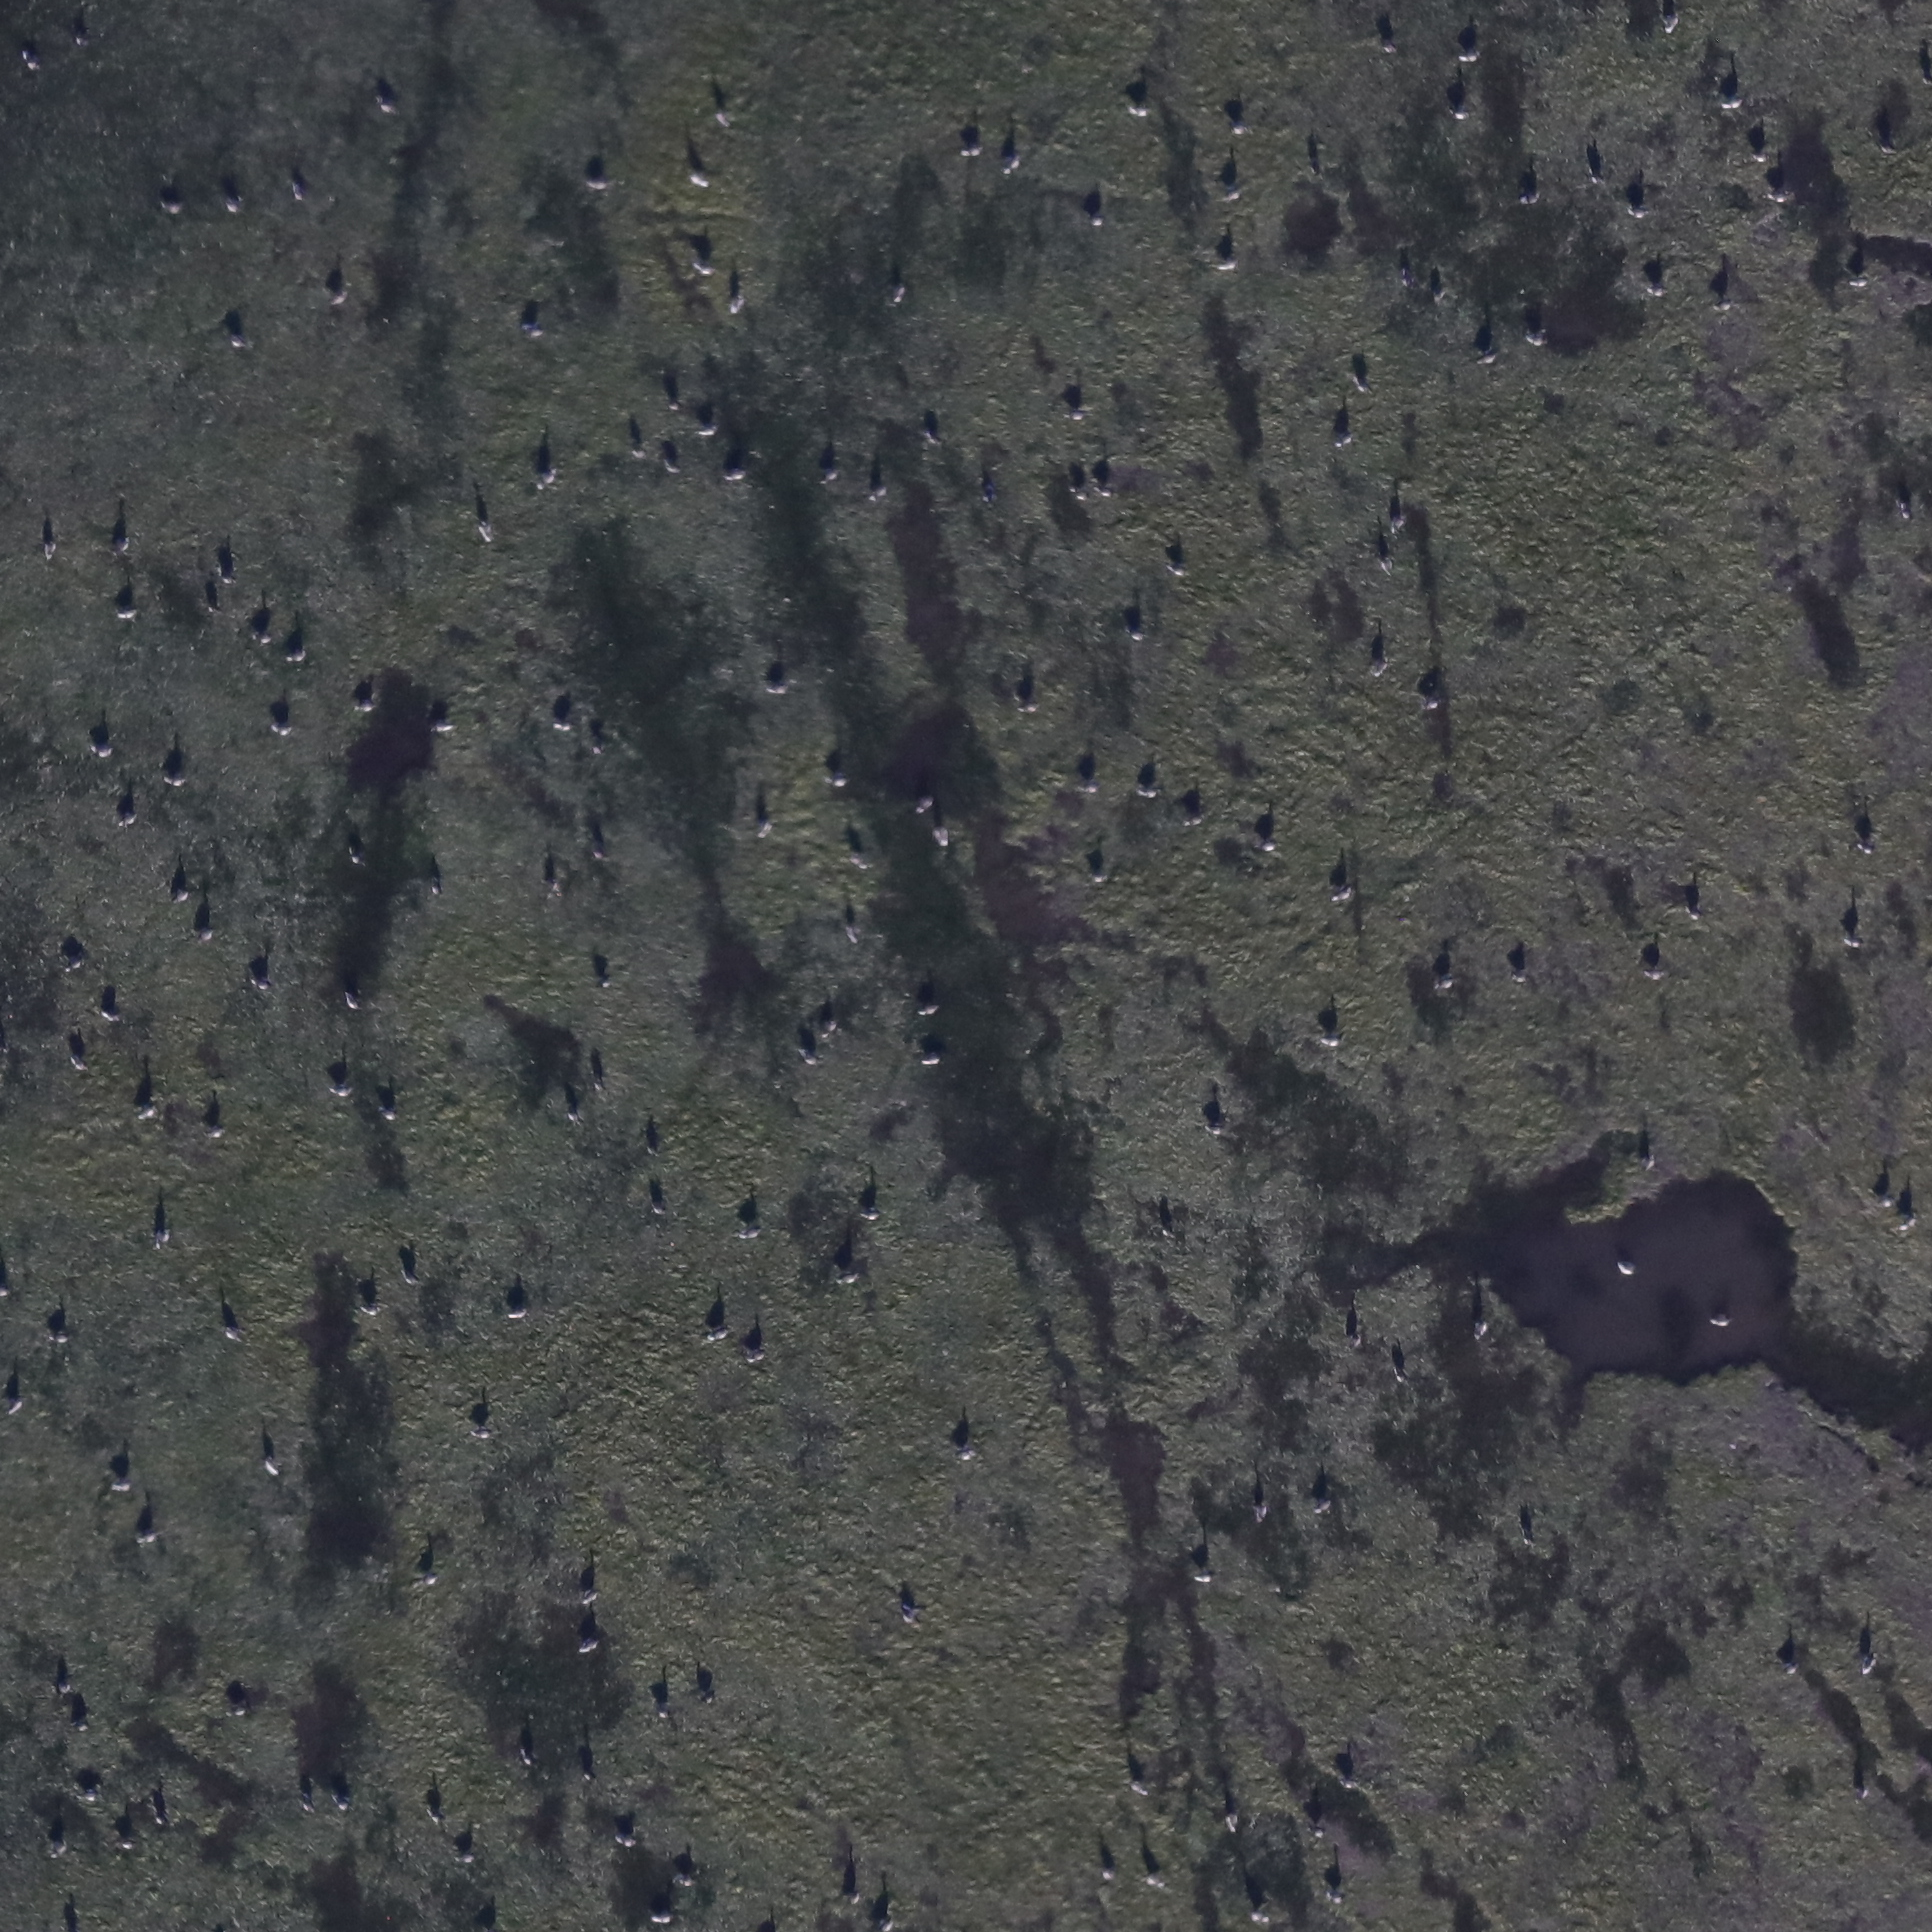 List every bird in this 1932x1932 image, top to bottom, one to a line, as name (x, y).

brant (1802, 4)
brant (1678, 18)
brant (84, 32)
brant (1389, 48)
brant (1467, 51)
brant (26, 67)
brant (1732, 102)
brant (381, 103)
brant (1461, 106)
brant (1143, 107)
brant (727, 112)
brant (1244, 131)
brant (1886, 147)
brant (970, 154)
brant (1763, 161)
brant (1017, 168)
brant (701, 178)
brant (1594, 180)
brant (1315, 184)
brant (591, 187)
brant (1230, 190)
brant (306, 191)
brant (1791, 196)
brant (233, 200)
brant (1525, 200)
brant (177, 206)
brant (1637, 210)
brant (1099, 221)
brant (1227, 258)
brant (707, 265)
brant (1862, 275)
brant (1413, 285)
brant (892, 286)
brant (347, 296)
brant (1667, 296)
brant (1442, 298)
brant (741, 302)
brant (1730, 303)
brant (537, 324)
brant (1535, 345)
brant (234, 348)
brant (1482, 361)
brant (1358, 389)
brant (679, 404)
brant (1074, 414)
brant (710, 432)
brant (929, 436)
brant (1345, 441)
brant (632, 447)
brant (675, 463)
brant (552, 472)
brant (834, 475)
brant (722, 476)
brant (1073, 491)
brant (1099, 491)
brant (981, 497)
brant (884, 500)
brant (1904, 512)
brant (1403, 522)
brant (486, 535)
brant (108, 541)
brant (53, 557)
brant (1391, 566)
brant (1179, 568)
brant (234, 582)
brant (213, 607)
brant (128, 614)
brant (1146, 630)
brant (254, 642)
brant (287, 657)
brant (1380, 671)
brant (781, 688)
brant (1434, 701)
brant (356, 706)
brant (1030, 709)
brant (274, 727)
brant (457, 727)
brant (576, 727)
brant (105, 746)
brant (607, 763)
brant (181, 775)
brant (845, 787)
brant (1092, 789)
brant (1151, 795)
brant (927, 806)
brant (141, 817)
brant (1192, 824)
brant (765, 825)
brant (946, 843)
brant (1869, 845)
brant (1270, 848)
brant (604, 849)
brant (345, 861)
brant (863, 862)
brant (1105, 864)
brant (436, 887)
brant (559, 887)
brant (1346, 894)
brant (181, 901)
brant (1693, 917)
brant (861, 934)
brant (207, 941)
brant (1857, 942)
brant (74, 969)
brant (617, 973)
brant (1651, 974)
brant (1514, 978)
brant (262, 980)
brant (1446, 987)
brant (349, 1003)
brant (104, 1016)
brant (932, 1018)
brant (841, 1022)
brant (1339, 1043)
brant (2, 1048)
brant (820, 1054)
brant (938, 1059)
brant (88, 1060)
brant (603, 1079)
brant (347, 1084)
brant (158, 1105)
brant (387, 1111)
brant (572, 1116)
brant (217, 1126)
brant (1213, 1133)
brant (663, 1166)
brant (1655, 1167)
brant (1893, 1197)
brant (671, 1209)
brant (880, 1216)
brant (1909, 1224)
brant (1169, 1226)
brant (746, 1229)
brant (175, 1238)
brant (856, 1277)
brant (1633, 1277)
brant (413, 1281)
brant (2, 1289)
brant (378, 1312)
brant (518, 1315)
brant (1721, 1326)
brant (712, 1333)
brant (243, 1337)
brant (1485, 1340)
brant (66, 1344)
brant (1359, 1344)
brant (763, 1348)
brant (1401, 1372)
brant (10, 1401)
brant (483, 1430)
brant (971, 1455)
brant (262, 1464)
brant (117, 1483)
brant (1334, 1513)
brant (1262, 1514)
brant (1529, 1540)
brant (145, 1545)
brant (1199, 1571)
brant (433, 1577)
brant (590, 1599)
brant (920, 1613)
brant (590, 1648)
brant (1873, 1664)
brant (1794, 1673)
brant (61, 1687)
brant (707, 1698)
brant (234, 1717)
brant (672, 1717)
brant (90, 1738)
brant (536, 1757)
brant (1353, 1779)
brant (590, 1781)
brant (1144, 1782)
brant (1864, 1790)
brant (79, 1794)
brant (344, 1797)
brant (305, 1804)
brant (437, 1806)
brant (170, 1813)
brant (1237, 1822)
brant (1323, 1841)
brant (128, 1842)
brant (635, 1846)
brant (470, 1857)
brant (59, 1859)
brant (1099, 1867)
brant (1154, 1884)
brant (692, 1890)
brant (1342, 1894)
brant (858, 1898)
brant (664, 1919)
brant (1261, 1919)
brant (889, 1923)
brant (68, 1931)